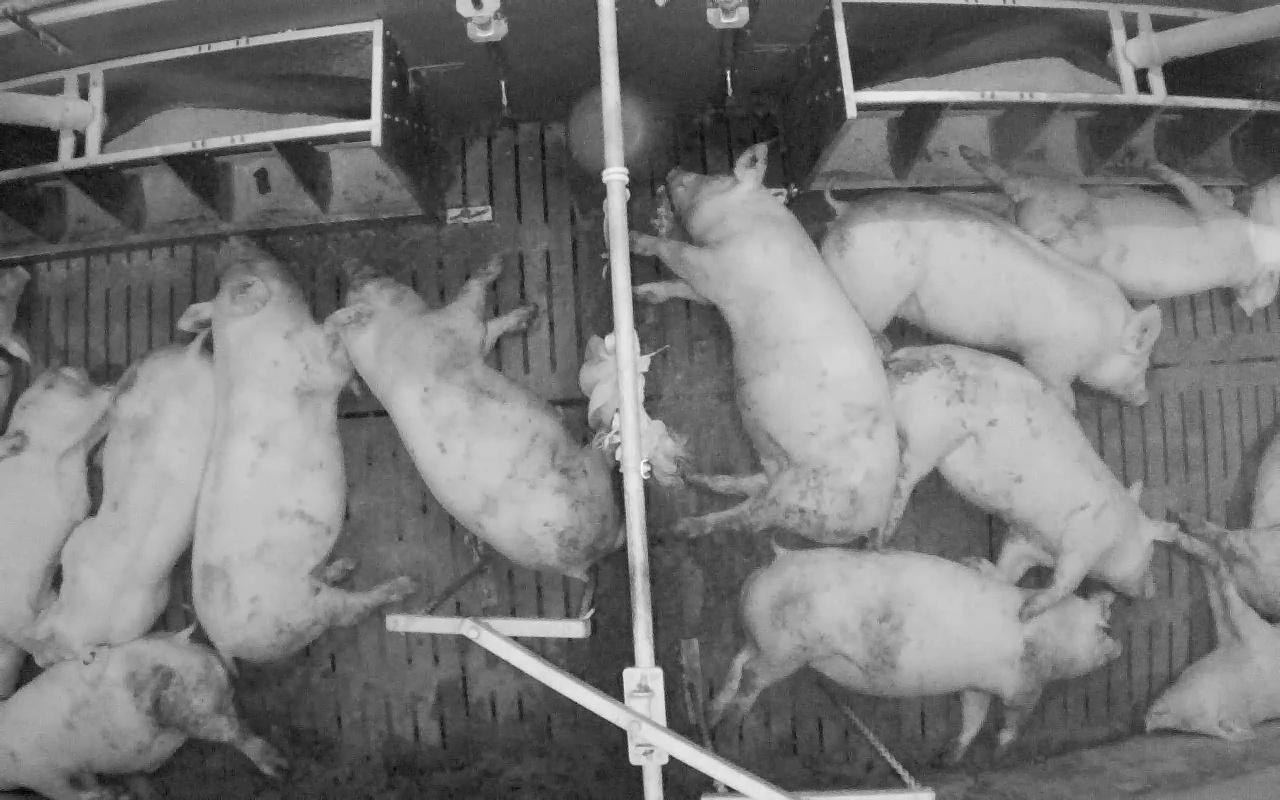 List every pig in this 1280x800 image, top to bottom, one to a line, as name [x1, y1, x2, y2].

pig [630, 142, 901, 551]
pig [938, 146, 1279, 316]
pig [820, 177, 1164, 416]
pig [175, 235, 420, 677]
pig [323, 254, 625, 587]
pig [1, 263, 34, 365]
pig [26, 328, 216, 673]
pig [865, 344, 1178, 622]
pig [0, 359, 117, 702]
pig [1179, 428, 1279, 619]
pig [707, 533, 1121, 766]
pig [1146, 560, 1279, 747]
pig [1, 605, 292, 799]